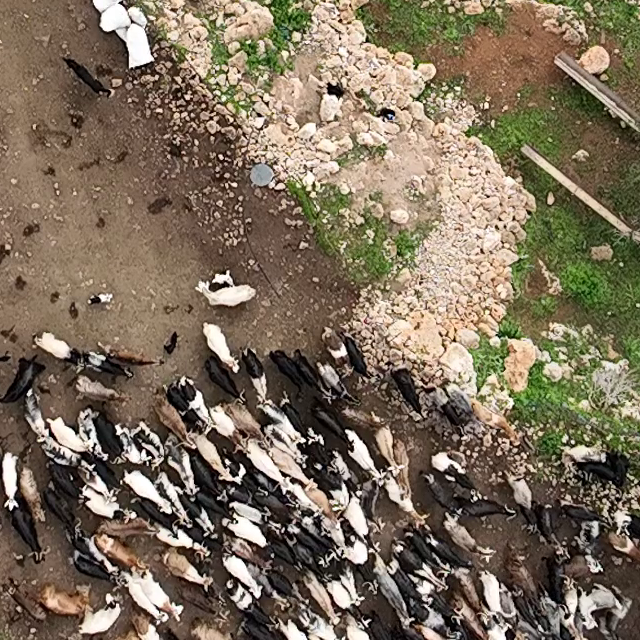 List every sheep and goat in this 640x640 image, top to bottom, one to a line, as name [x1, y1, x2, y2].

goat [62, 57, 114, 98]
goat [211, 270, 234, 285]
goat [195, 280, 256, 306]
goat [88, 292, 114, 305]
goat [202, 320, 240, 373]
goat [321, 326, 353, 378]
goat [33, 332, 84, 373]
goat [342, 332, 373, 381]
goat [99, 341, 166, 366]
goat [242, 347, 273, 405]
goat [269, 349, 306, 399]
goat [293, 349, 332, 403]
goat [0, 350, 11, 373]
goat [87, 351, 135, 380]
goat [0, 354, 45, 405]
goat [205, 357, 247, 405]
goat [316, 361, 359, 403]
goat [391, 366, 429, 421]
goat [179, 375, 213, 433]
goat [76, 376, 132, 406]
goat [163, 381, 205, 434]
goat [445, 381, 481, 423]
goat [432, 388, 469, 439]
goat [24, 389, 50, 442]
goat [152, 397, 197, 449]
goat [256, 397, 305, 444]
goat [278, 400, 318, 442]
goat [472, 402, 516, 442]
goat [224, 403, 271, 448]
goat [311, 404, 355, 453]
goat [209, 405, 250, 453]
goat [340, 406, 389, 429]
goat [78, 407, 108, 462]
goat [95, 412, 128, 462]
goat [47, 417, 94, 453]
goat [131, 422, 166, 468]
goat [115, 423, 148, 463]
goat [266, 426, 308, 469]
goat [374, 426, 405, 476]
goat [344, 430, 387, 481]
goat [190, 432, 231, 480]
goat [166, 434, 200, 494]
goat [43, 437, 96, 471]
goat [393, 438, 414, 500]
goat [244, 440, 294, 493]
goat [309, 443, 339, 474]
goat [562, 445, 607, 462]
goat [267, 447, 317, 487]
goat [224, 449, 269, 496]
goat [333, 451, 363, 497]
goat [431, 451, 483, 499]
goat [608, 451, 628, 489]
goat [2, 453, 19, 510]
goat [86, 456, 128, 493]
goat [190, 456, 228, 502]
goat [46, 459, 90, 507]
goat [577, 461, 615, 490]
goat [316, 463, 348, 512]
goat [305, 465, 333, 491]
goat [20, 466, 46, 522]
goat [77, 466, 117, 504]
goat [122, 469, 173, 515]
goat [504, 470, 532, 509]
goat [255, 472, 300, 508]
goat [423, 472, 463, 516]
goat [156, 473, 193, 528]
goat [383, 474, 429, 528]
goat [362, 479, 386, 532]
goat [449, 482, 478, 502]
goat [225, 483, 263, 510]
goat [81, 485, 130, 522]
goat [46, 487, 81, 536]
goat [293, 487, 324, 517]
goat [305, 488, 341, 530]
goat [198, 491, 239, 524]
goat [179, 493, 218, 539]
goat [253, 495, 302, 522]
goat [344, 496, 383, 551]
goat [11, 497, 44, 563]
goat [140, 499, 179, 540]
goat [463, 499, 517, 521]
goat [559, 499, 613, 529]
goat [130, 500, 156, 529]
goat [230, 500, 271, 525]
goat [520, 504, 537, 535]
goat [536, 505, 570, 558]
goat [614, 510, 639, 540]
goat [444, 511, 497, 562]
goat [223, 513, 274, 557]
goat [303, 516, 342, 557]
goat [99, 517, 159, 537]
goat [322, 517, 349, 557]
goat [269, 521, 298, 555]
goat [575, 521, 599, 547]
goat [288, 524, 333, 567]
goat [157, 528, 211, 558]
goat [404, 530, 456, 575]
goat [95, 532, 151, 578]
goat [223, 532, 273, 570]
goat [608, 532, 639, 573]
goat [584, 533, 611, 573]
goat [74, 534, 119, 573]
goat [424, 534, 474, 566]
goat [288, 536, 333, 583]
goat [348, 538, 378, 596]
goat [271, 539, 303, 570]
goat [391, 542, 450, 593]
goat [506, 545, 539, 600]
goat [163, 547, 213, 593]
goat [71, 549, 121, 590]
goat [223, 554, 263, 599]
goat [375, 555, 415, 628]
goat [337, 556, 365, 605]
goat [543, 556, 571, 618]
goat [388, 561, 427, 605]
goat [564, 562, 599, 578]
goat [247, 563, 288, 610]
goat [122, 565, 169, 623]
goat [301, 567, 341, 625]
goat [455, 568, 493, 623]
goat [265, 569, 310, 609]
goat [477, 570, 503, 612]
goat [408, 574, 465, 625]
goat [139, 575, 183, 620]
goat [563, 577, 579, 612]
goat [224, 580, 278, 630]
goat [327, 580, 372, 631]
goat [40, 583, 91, 615]
goat [499, 583, 517, 628]
goat [578, 583, 624, 631]
goat [2, 585, 47, 620]
goat [512, 589, 539, 631]
goat [78, 592, 120, 634]
goat [454, 594, 488, 639]
goat [542, 595, 560, 637]
goat [287, 596, 338, 639]
goat [607, 599, 631, 639]
goat [352, 603, 375, 639]
goat [128, 604, 159, 639]
goat [415, 604, 461, 639]
goat [560, 608, 581, 639]
goat [343, 609, 369, 639]
goat [488, 611, 520, 639]
goat [369, 612, 391, 639]
goat [575, 612, 587, 639]
goat [482, 615, 505, 639]
goat [245, 616, 285, 639]
goat [278, 617, 307, 639]
goat [191, 618, 232, 639]
goat [518, 619, 544, 638]
goat [559, 622, 575, 639]
goat [413, 624, 446, 639]
goat [455, 624, 475, 639]
goat [583, 624, 606, 639]
goat [403, 627, 425, 638]
goat [522, 633, 534, 639]